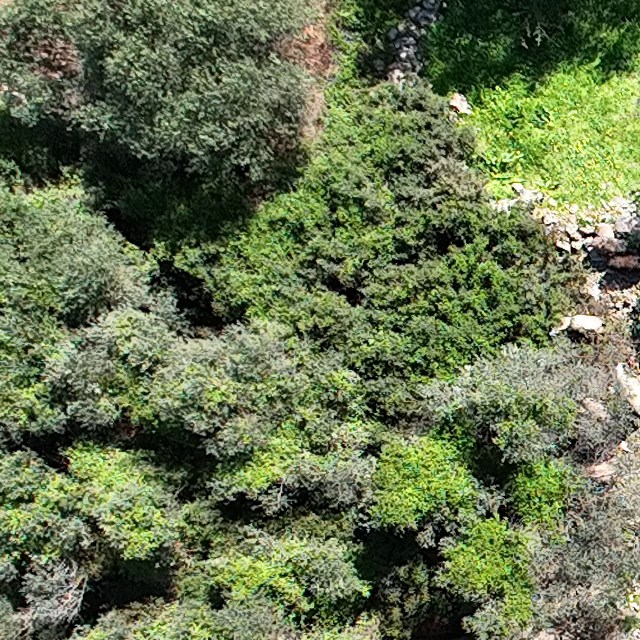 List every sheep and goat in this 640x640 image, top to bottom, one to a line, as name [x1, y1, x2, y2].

sheep [608, 249, 639, 269]
sheep [549, 315, 603, 336]
sheep [612, 361, 639, 416]
sheep [503, 631, 556, 639]